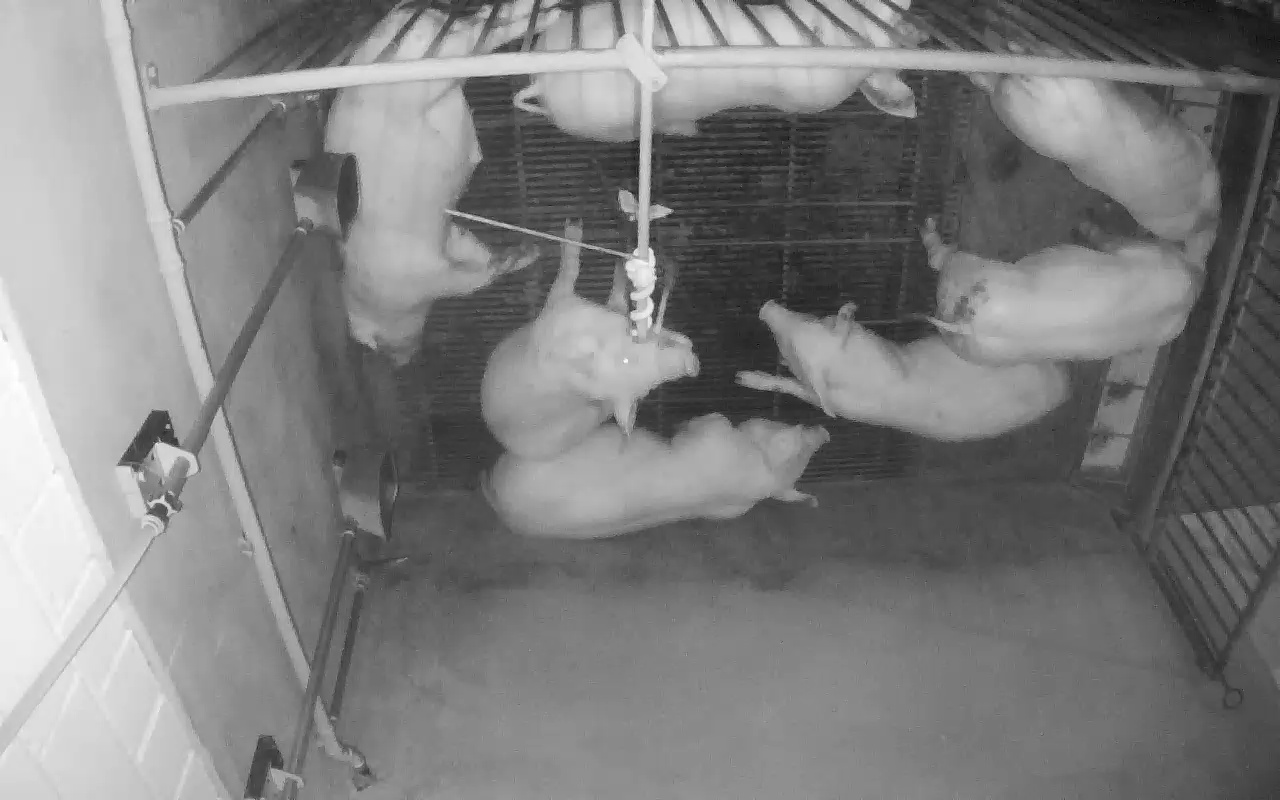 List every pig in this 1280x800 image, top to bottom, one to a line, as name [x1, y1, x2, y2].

pig [512, 0, 934, 145]
pig [325, 1, 565, 365]
pig [958, 9, 1223, 242]
pig [899, 215, 1218, 369]
pig [481, 218, 703, 461]
pig [733, 300, 1074, 444]
pig [476, 414, 833, 541]